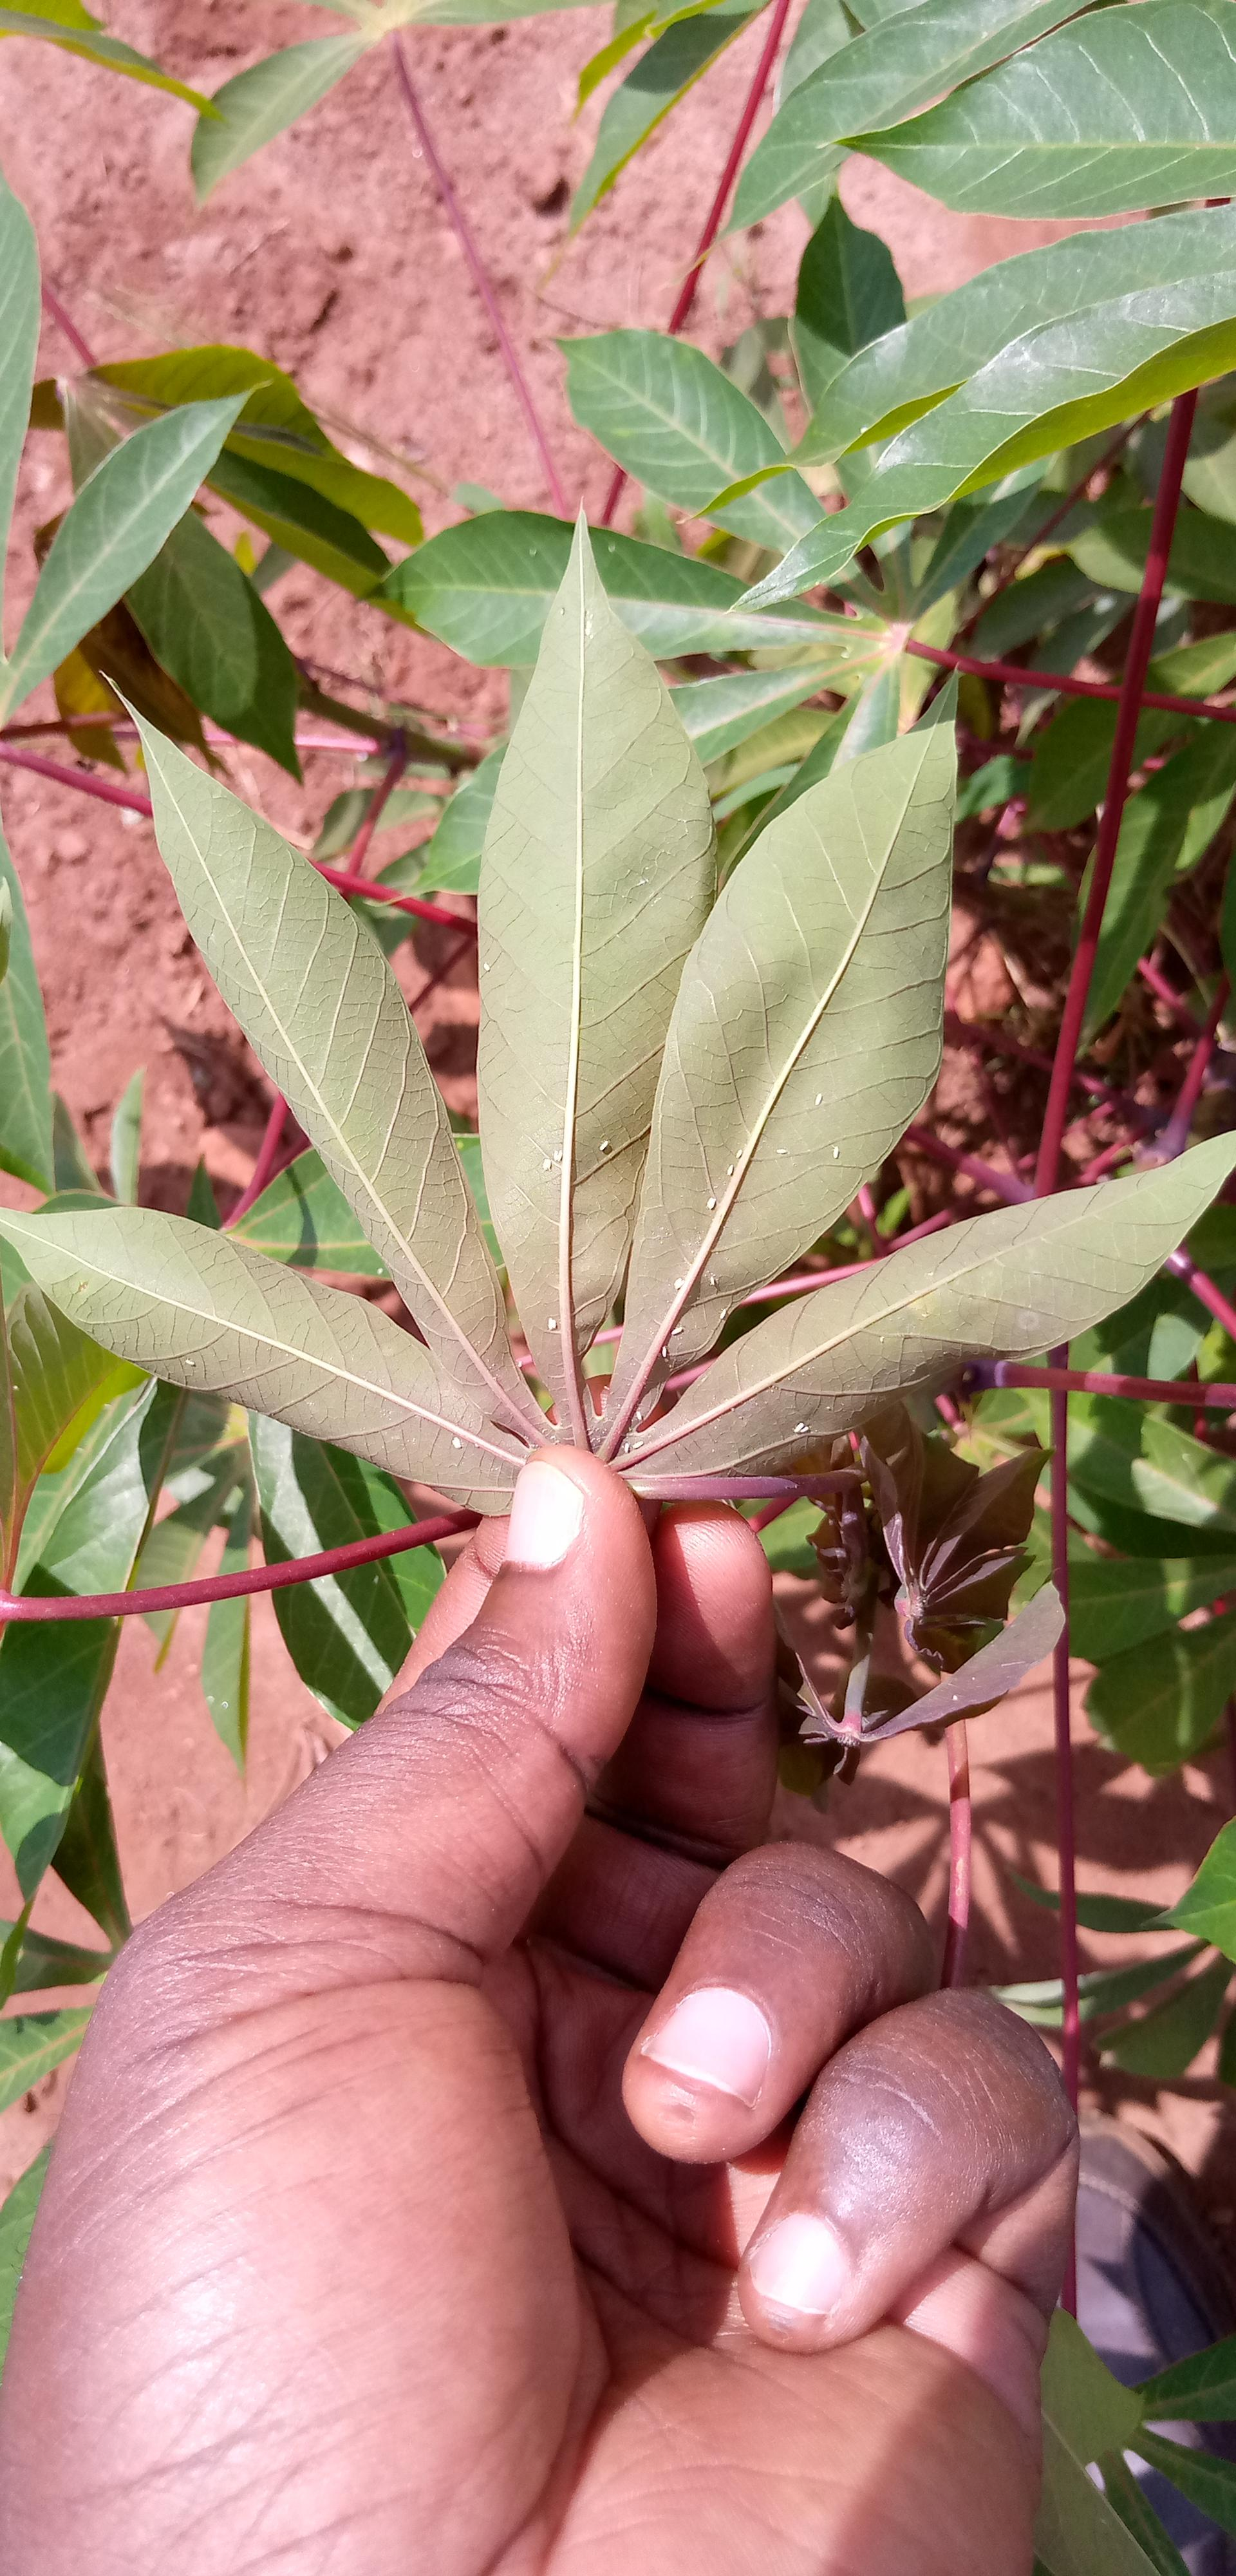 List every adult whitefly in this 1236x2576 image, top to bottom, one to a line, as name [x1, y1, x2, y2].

whitefly [476, 949, 505, 980]
whitefly [814, 1092, 825, 1109]
whitefly [594, 1128, 617, 1164]
whitefly [830, 1144, 841, 1164]
whitefly [776, 1145, 788, 1158]
whitefly [731, 1147, 744, 1159]
whitefly [540, 1155, 553, 1188]
whitefly [726, 1164, 735, 1175]
whitefly [705, 1195, 718, 1211]
whitefly [671, 1275, 686, 1292]
whitefly [707, 1275, 717, 1289]
whitefly [718, 1306, 727, 1322]
whitefly [921, 1310, 932, 1321]
whitefly [547, 1314, 559, 1334]
whitefly [545, 1317, 557, 1332]
whitefly [671, 1323, 686, 1338]
whitefly [879, 1333, 885, 1345]
whitefly [661, 1341, 670, 1359]
whitefly [183, 1358, 196, 1369]
whitefly [635, 1406, 645, 1423]
whitefly [793, 1418, 805, 1439]
whitefly [801, 1424, 810, 1439]
whitefly [449, 1434, 465, 1455]
whitefly [451, 1435, 464, 1451]
whitefly [634, 1438, 646, 1454]
whitefly [473, 1439, 482, 1450]
whitefly [623, 1440, 631, 1456]